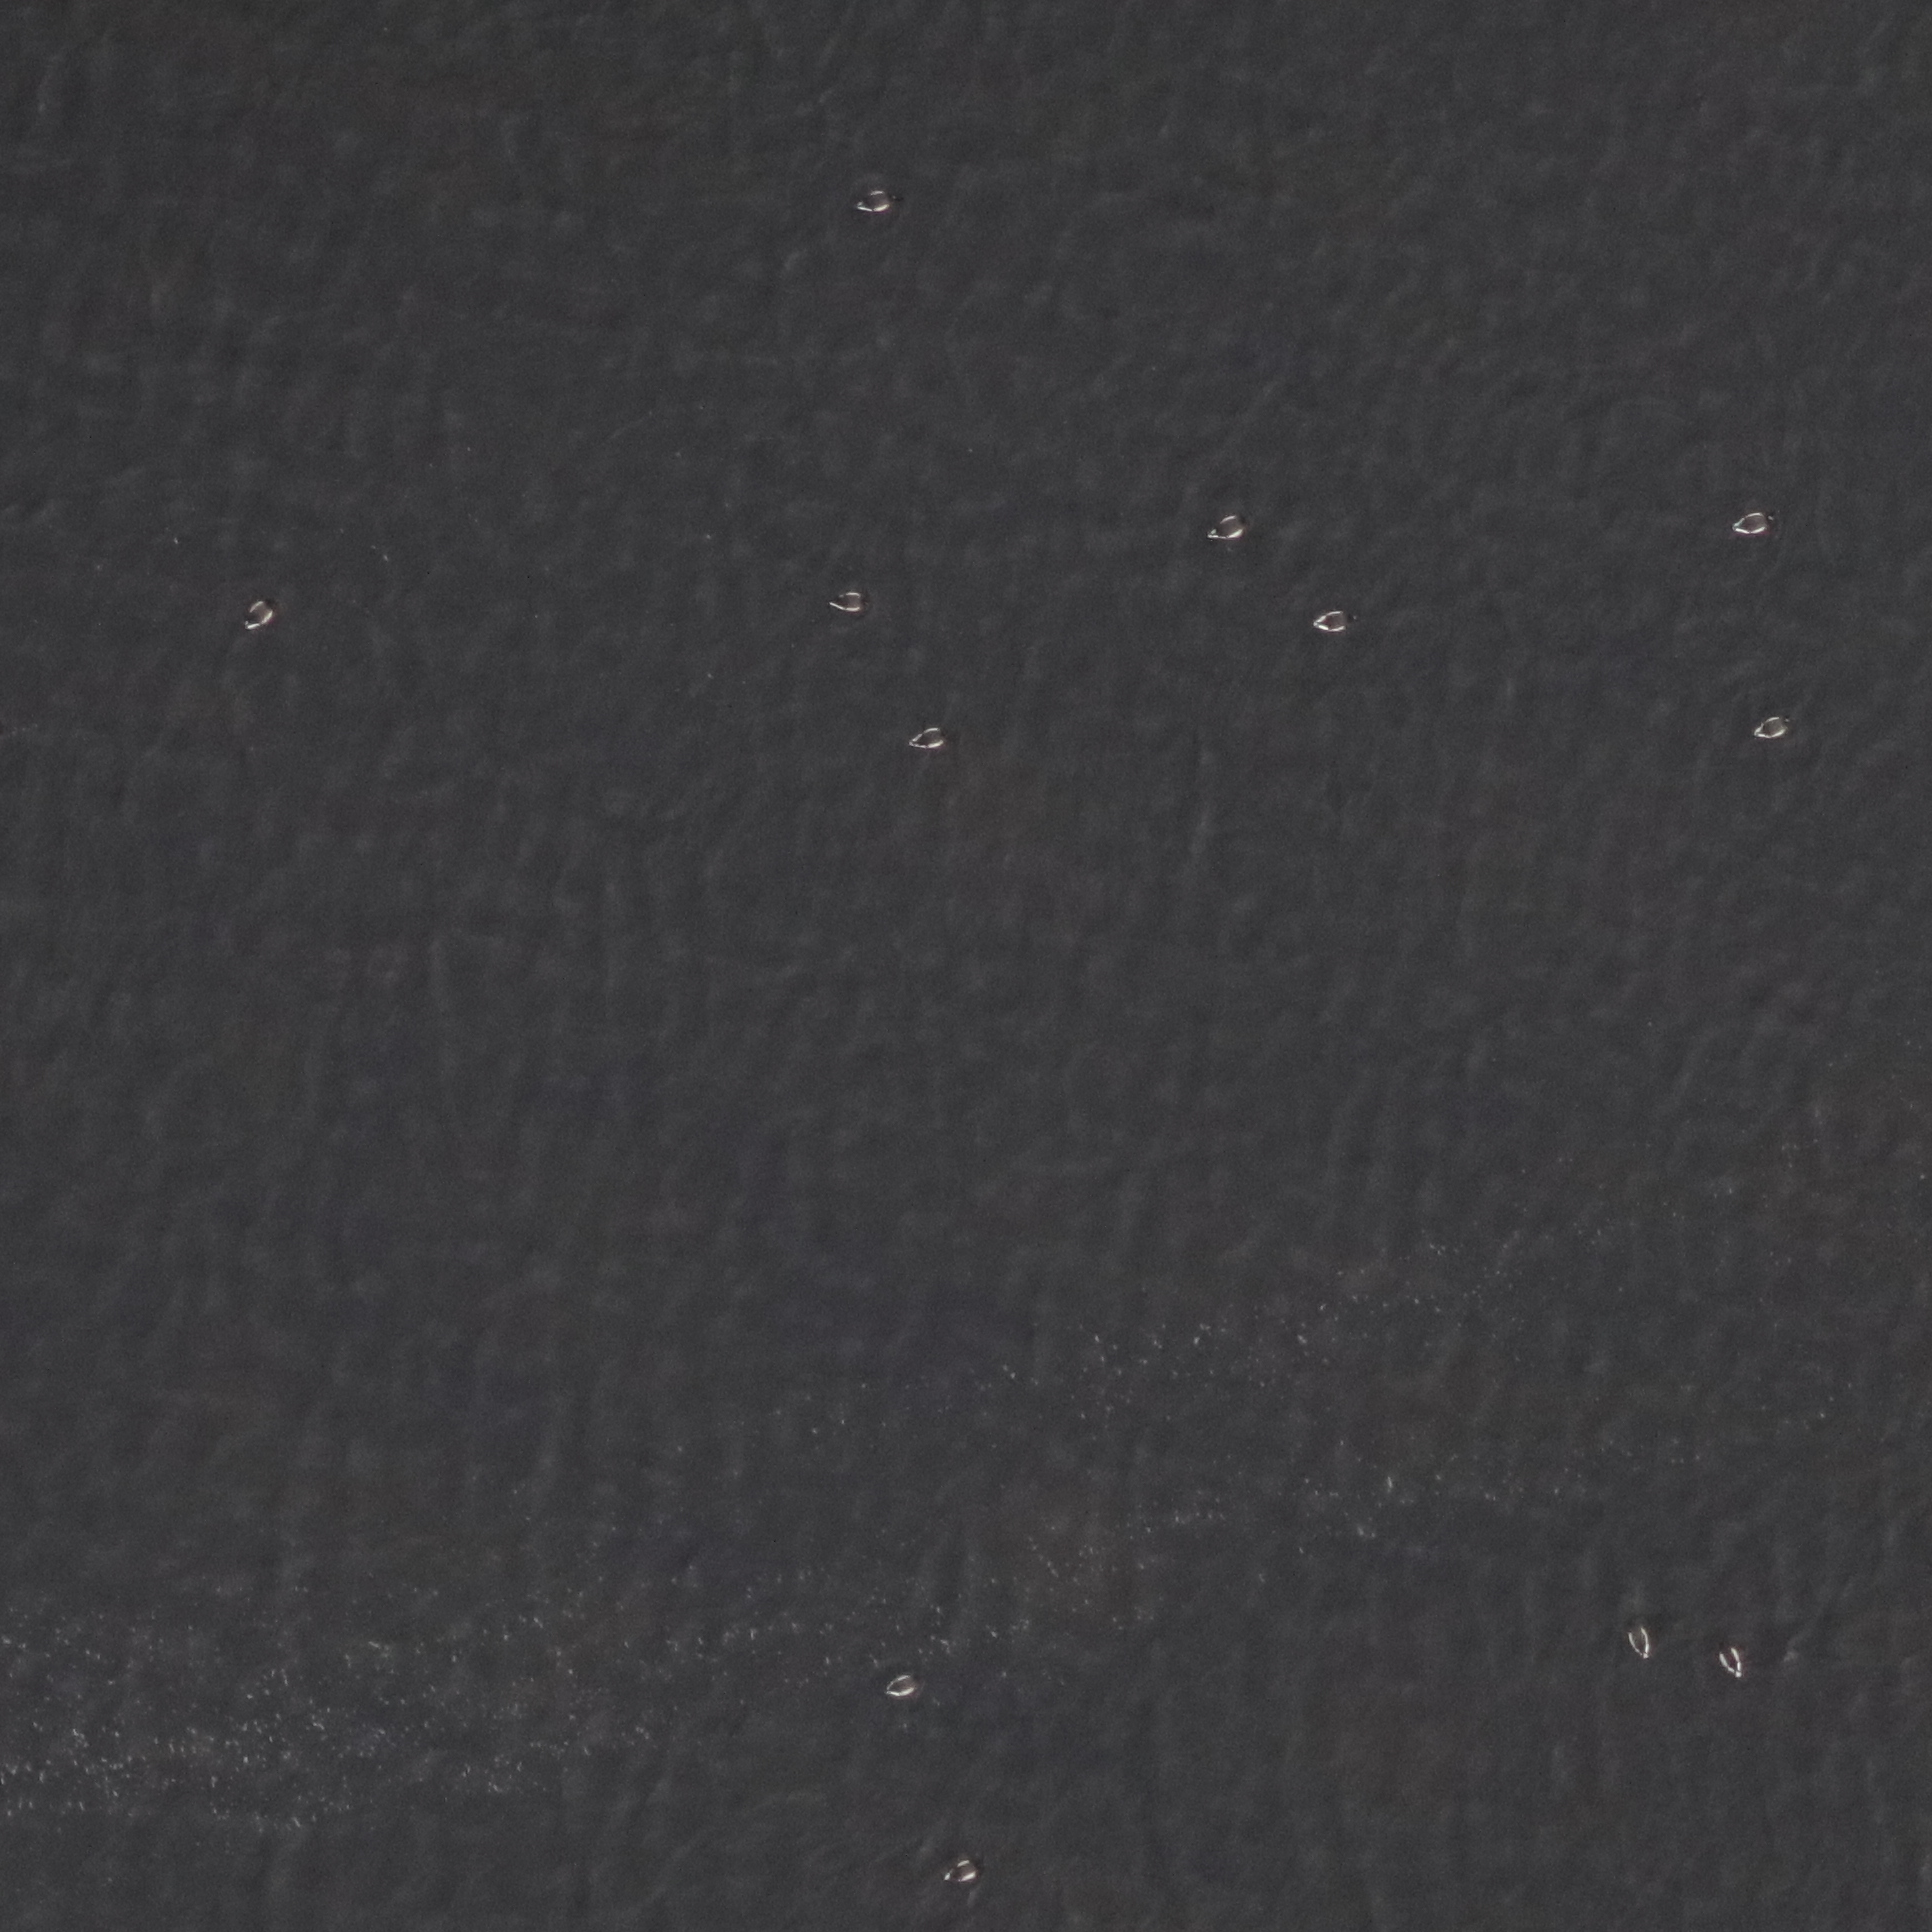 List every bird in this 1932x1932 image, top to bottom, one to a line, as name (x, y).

brant (876, 200)
brant (1754, 524)
brant (1228, 527)
brant (851, 602)
brant (260, 614)
brant (1335, 621)
brant (1772, 728)
brant (932, 738)
brant (1638, 1639)
brant (1732, 1660)
brant (905, 1682)
brant (966, 1870)